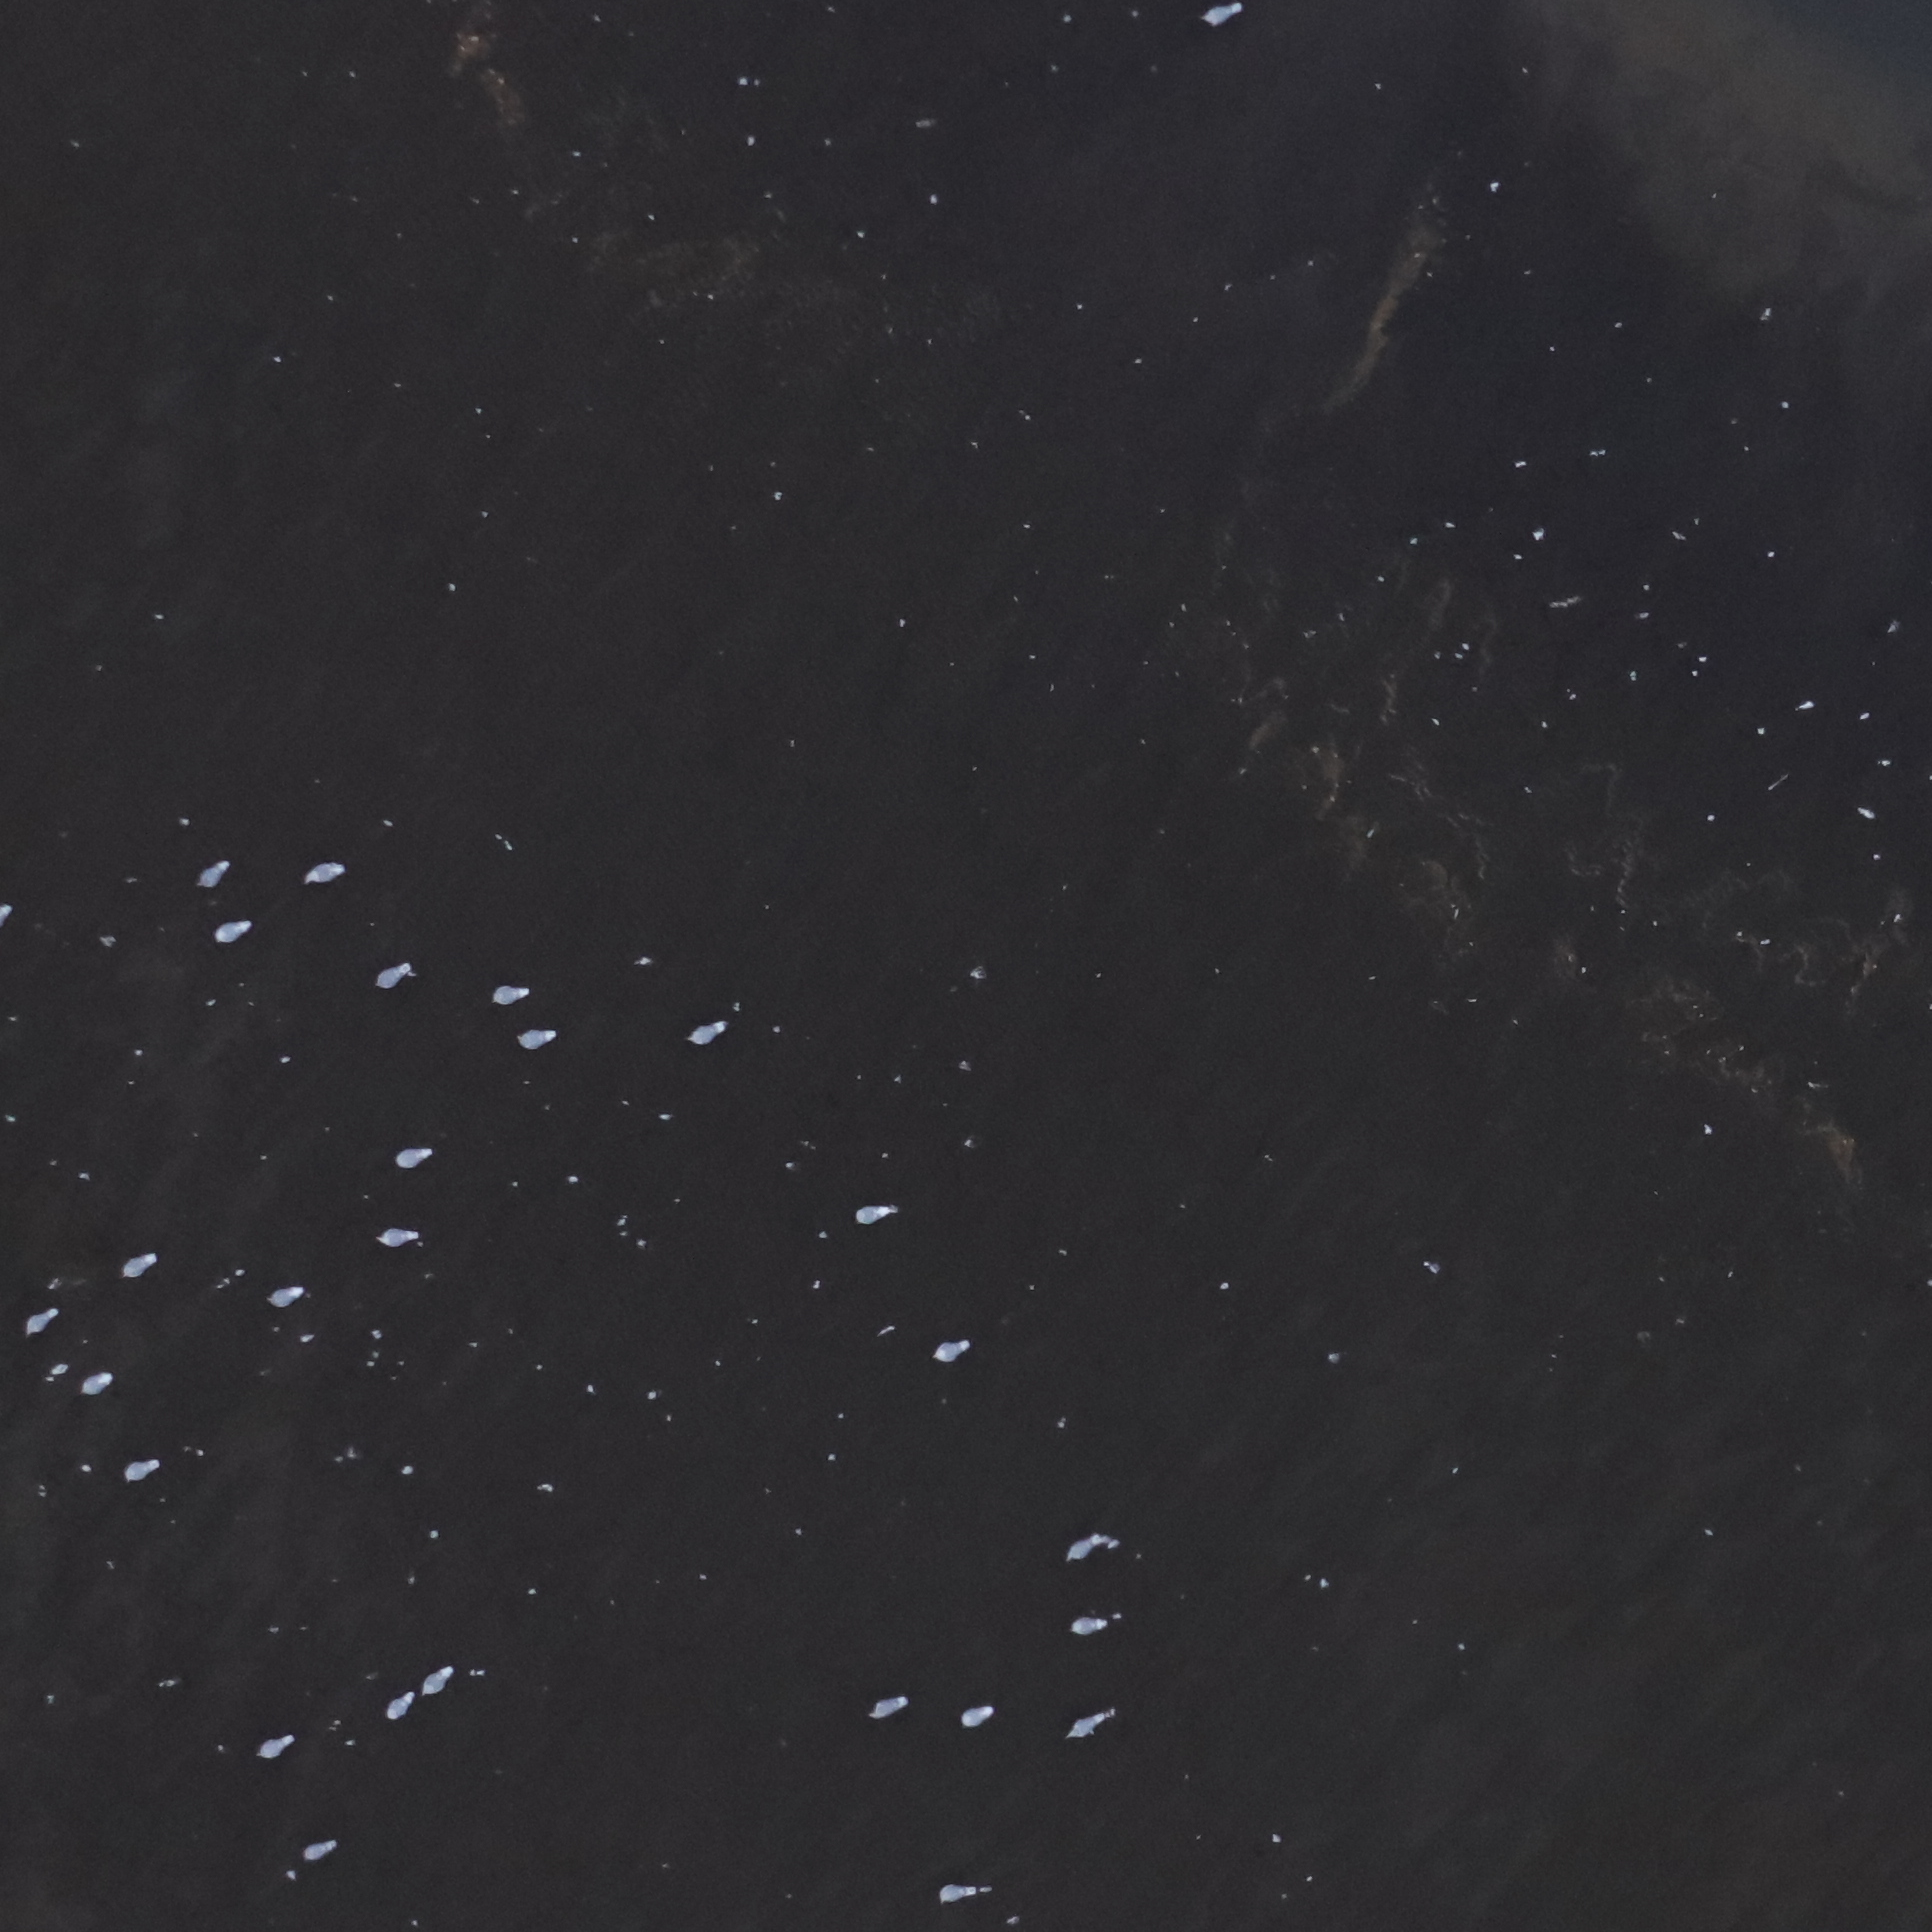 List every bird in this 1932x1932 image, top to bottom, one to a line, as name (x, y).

gull (1225, 14)
gull (207, 872)
gull (325, 877)
gull (229, 930)
gull (385, 978)
gull (510, 994)
gull (531, 1039)
gull (707, 1040)
gull (406, 1156)
gull (874, 1216)
gull (396, 1241)
gull (127, 1266)
gull (288, 1295)
gull (41, 1317)
gull (945, 1354)
gull (98, 1388)
gull (143, 1464)
gull (1076, 1548)
gull (1086, 1628)
gull (434, 1682)
gull (396, 1705)
gull (889, 1711)
gull (981, 1717)
gull (1087, 1730)
gull (273, 1743)
gull (319, 1846)
gull (956, 1897)